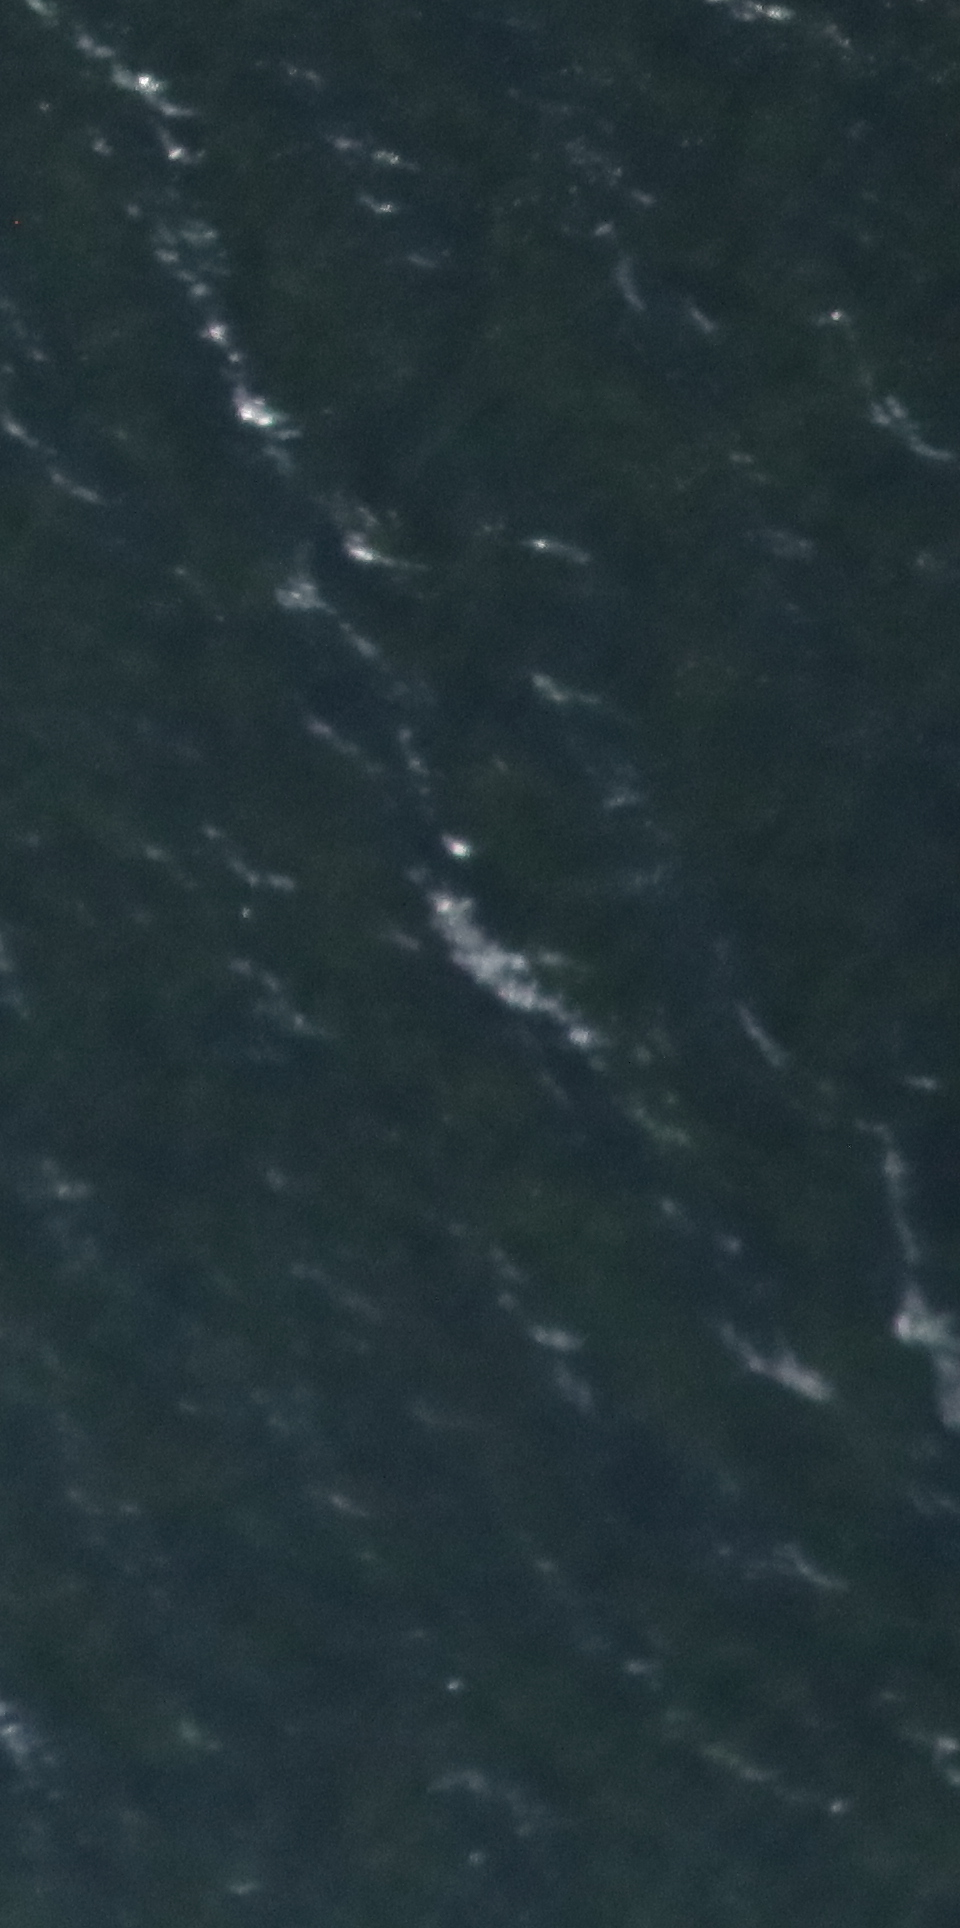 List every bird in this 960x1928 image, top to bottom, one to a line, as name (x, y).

None